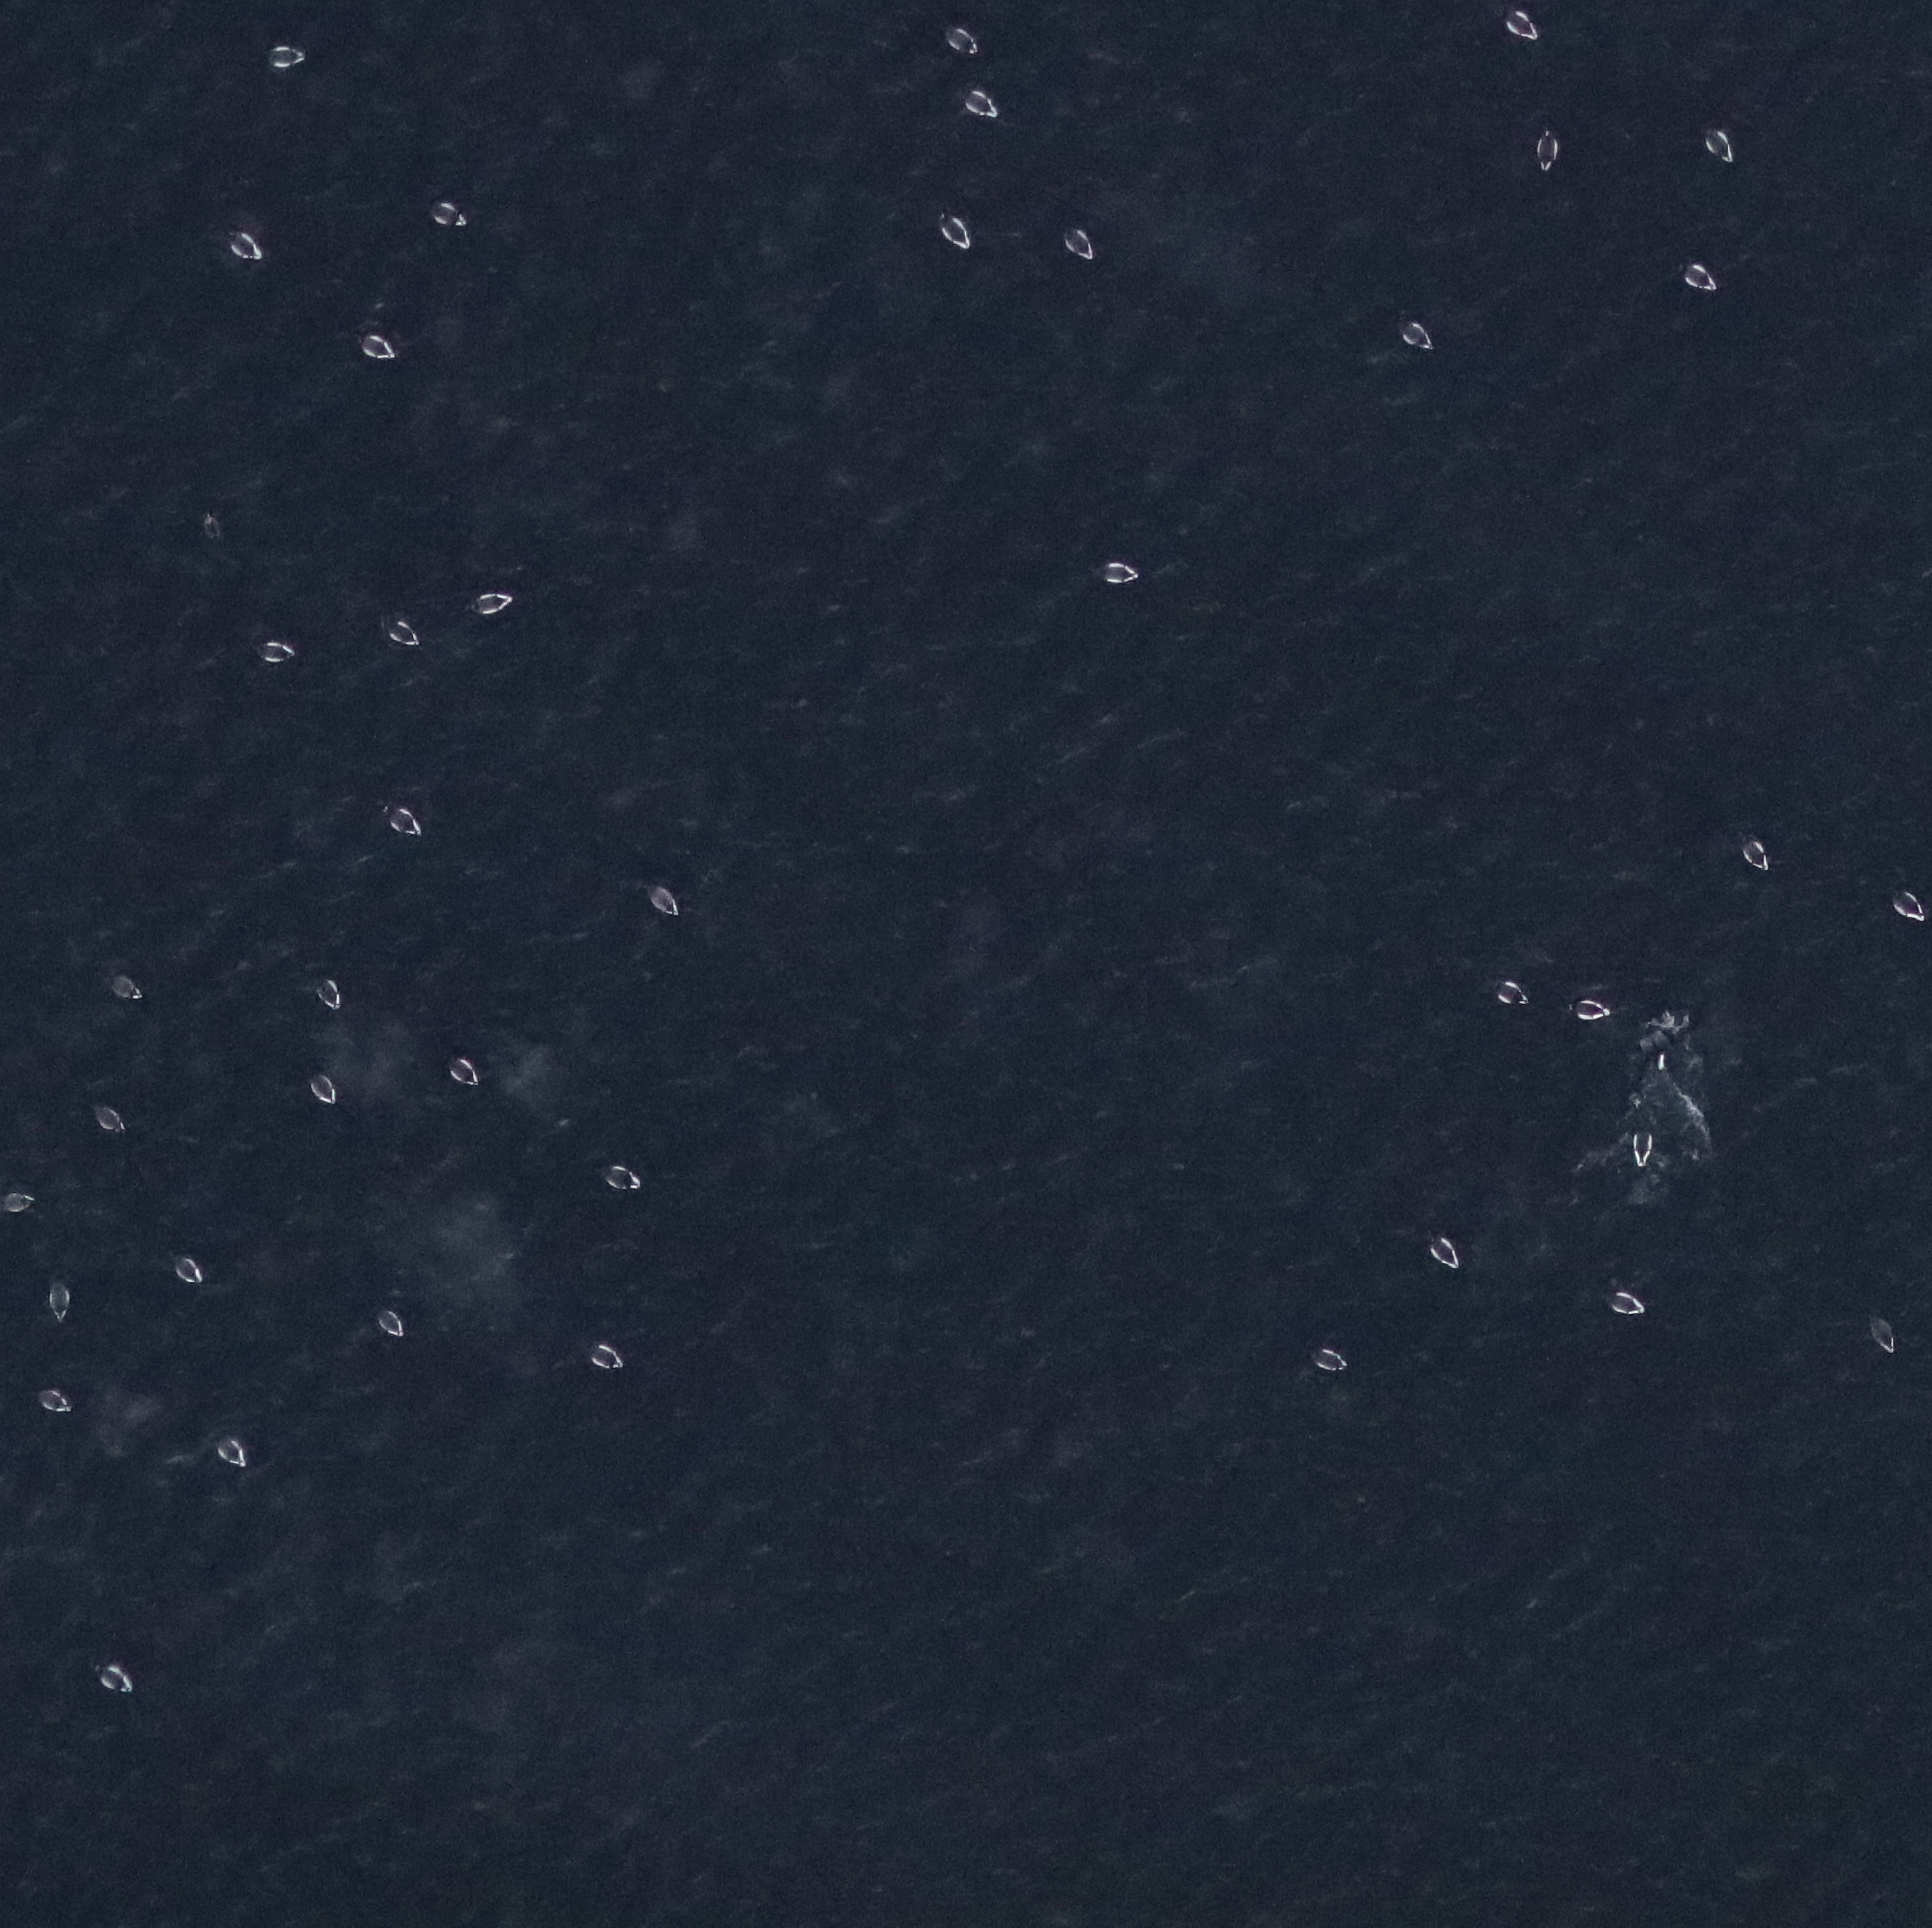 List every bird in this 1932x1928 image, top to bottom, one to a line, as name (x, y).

brant (1520, 24)
brant (960, 40)
brant (284, 56)
brant (979, 103)
brant (1717, 145)
brant (1546, 150)
brant (448, 214)
brant (955, 231)
brant (1076, 243)
brant (244, 246)
brant (1696, 278)
brant (1413, 335)
brant (374, 345)
brant (1116, 574)
brant (488, 604)
brant (402, 632)
brant (275, 652)
brant (402, 820)
brant (1754, 853)
brant (662, 897)
brant (1907, 905)
brant (124, 986)
brant (326, 992)
brant (1510, 995)
brant (1587, 1007)
brant (462, 1072)
brant (323, 1086)
brant (107, 1119)
brant (1642, 1144)
brant (620, 1178)
brant (15, 1201)
brant (1442, 1250)
brant (186, 1269)
brant (59, 1298)
brant (1624, 1303)
brant (390, 1321)
brant (1881, 1334)
brant (606, 1357)
brant (1327, 1360)
brant (51, 1400)
brant (230, 1450)
brant (113, 1677)